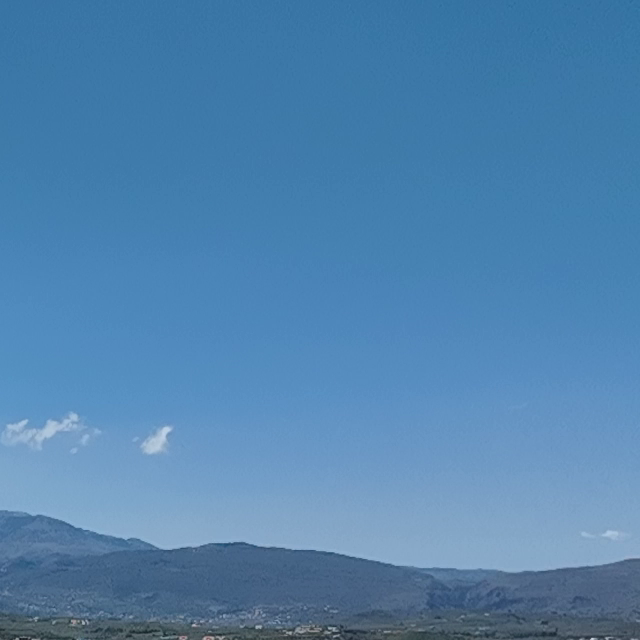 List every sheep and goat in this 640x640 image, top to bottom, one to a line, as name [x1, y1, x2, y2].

None